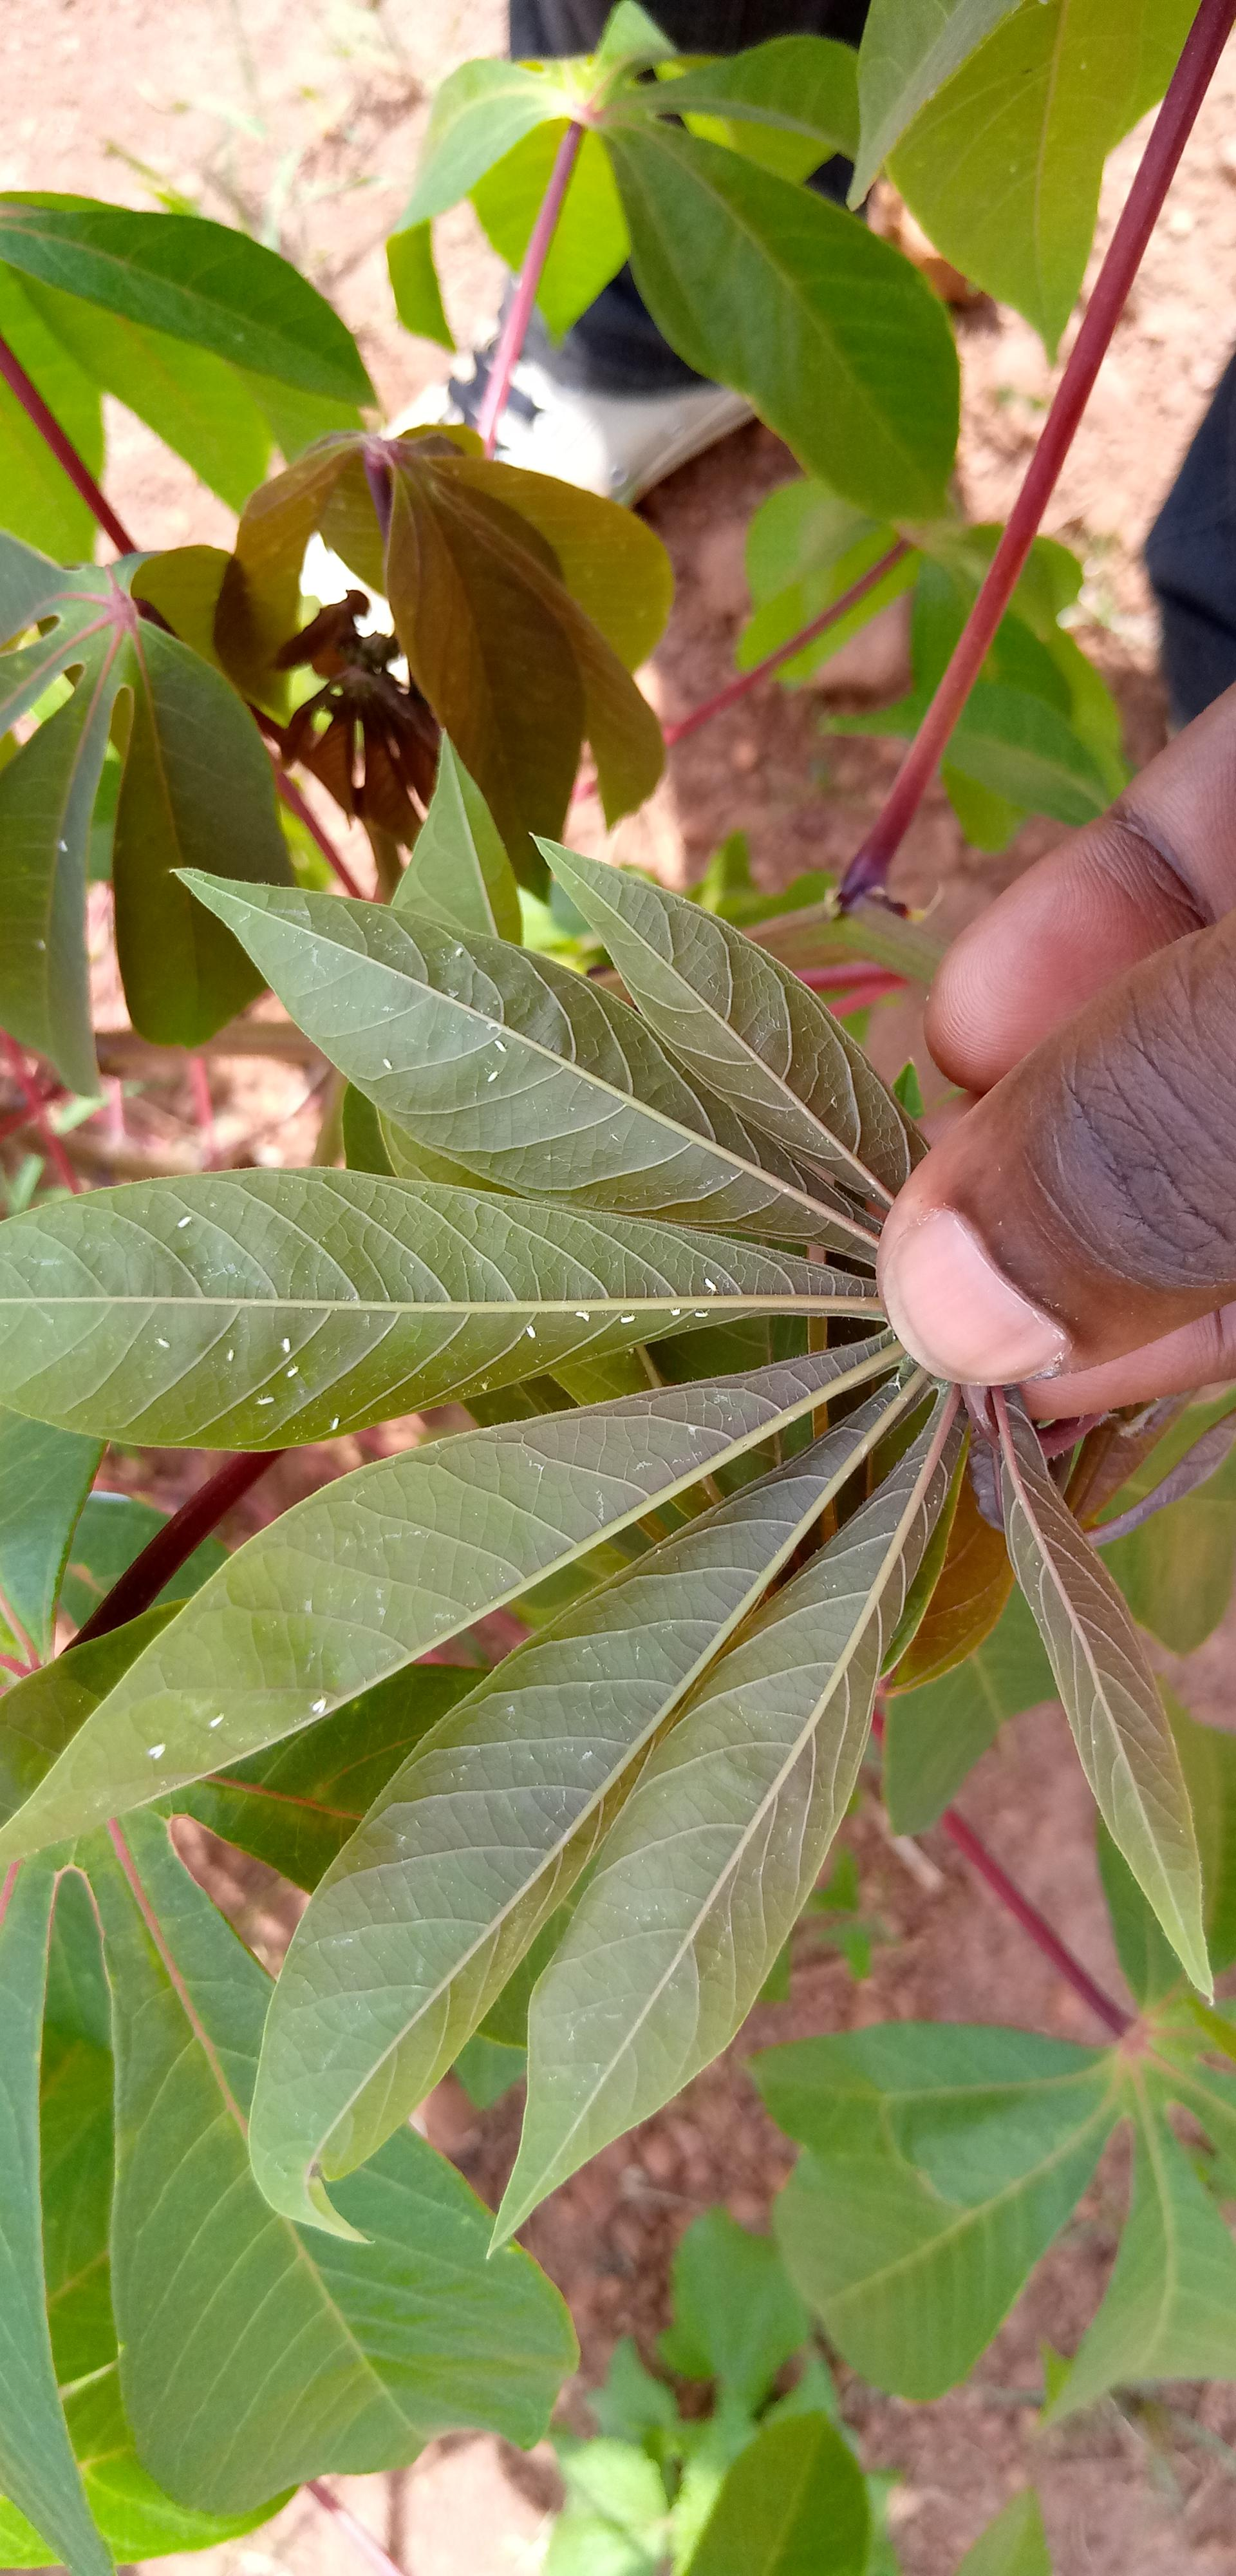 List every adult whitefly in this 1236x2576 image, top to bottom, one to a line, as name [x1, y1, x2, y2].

whitefly [453, 943, 464, 961]
whitefly [492, 1037, 508, 1055]
whitefly [379, 1056, 396, 1072]
whitefly [485, 1068, 503, 1085]
whitefly [173, 1212, 198, 1234]
whitefly [702, 1275, 718, 1294]
whitefly [668, 1306, 682, 1318]
whitefly [692, 1310, 710, 1320]
whitefly [574, 1311, 582, 1318]
whitefly [582, 1311, 595, 1324]
whitefly [617, 1312, 639, 1326]
whitefly [523, 1324, 538, 1341]
whitefly [280, 1334, 292, 1355]
whitefly [155, 1335, 174, 1352]
whitefly [225, 1347, 237, 1364]
whitefly [285, 1363, 301, 1379]
whitefly [884, 1369, 905, 1392]
whitefly [253, 1392, 277, 1407]
whitefly [328, 1414, 341, 1434]
whitefly [308, 1695, 332, 1717]
whitefly [209, 1710, 227, 1730]
whitefly [146, 1738, 168, 1762]